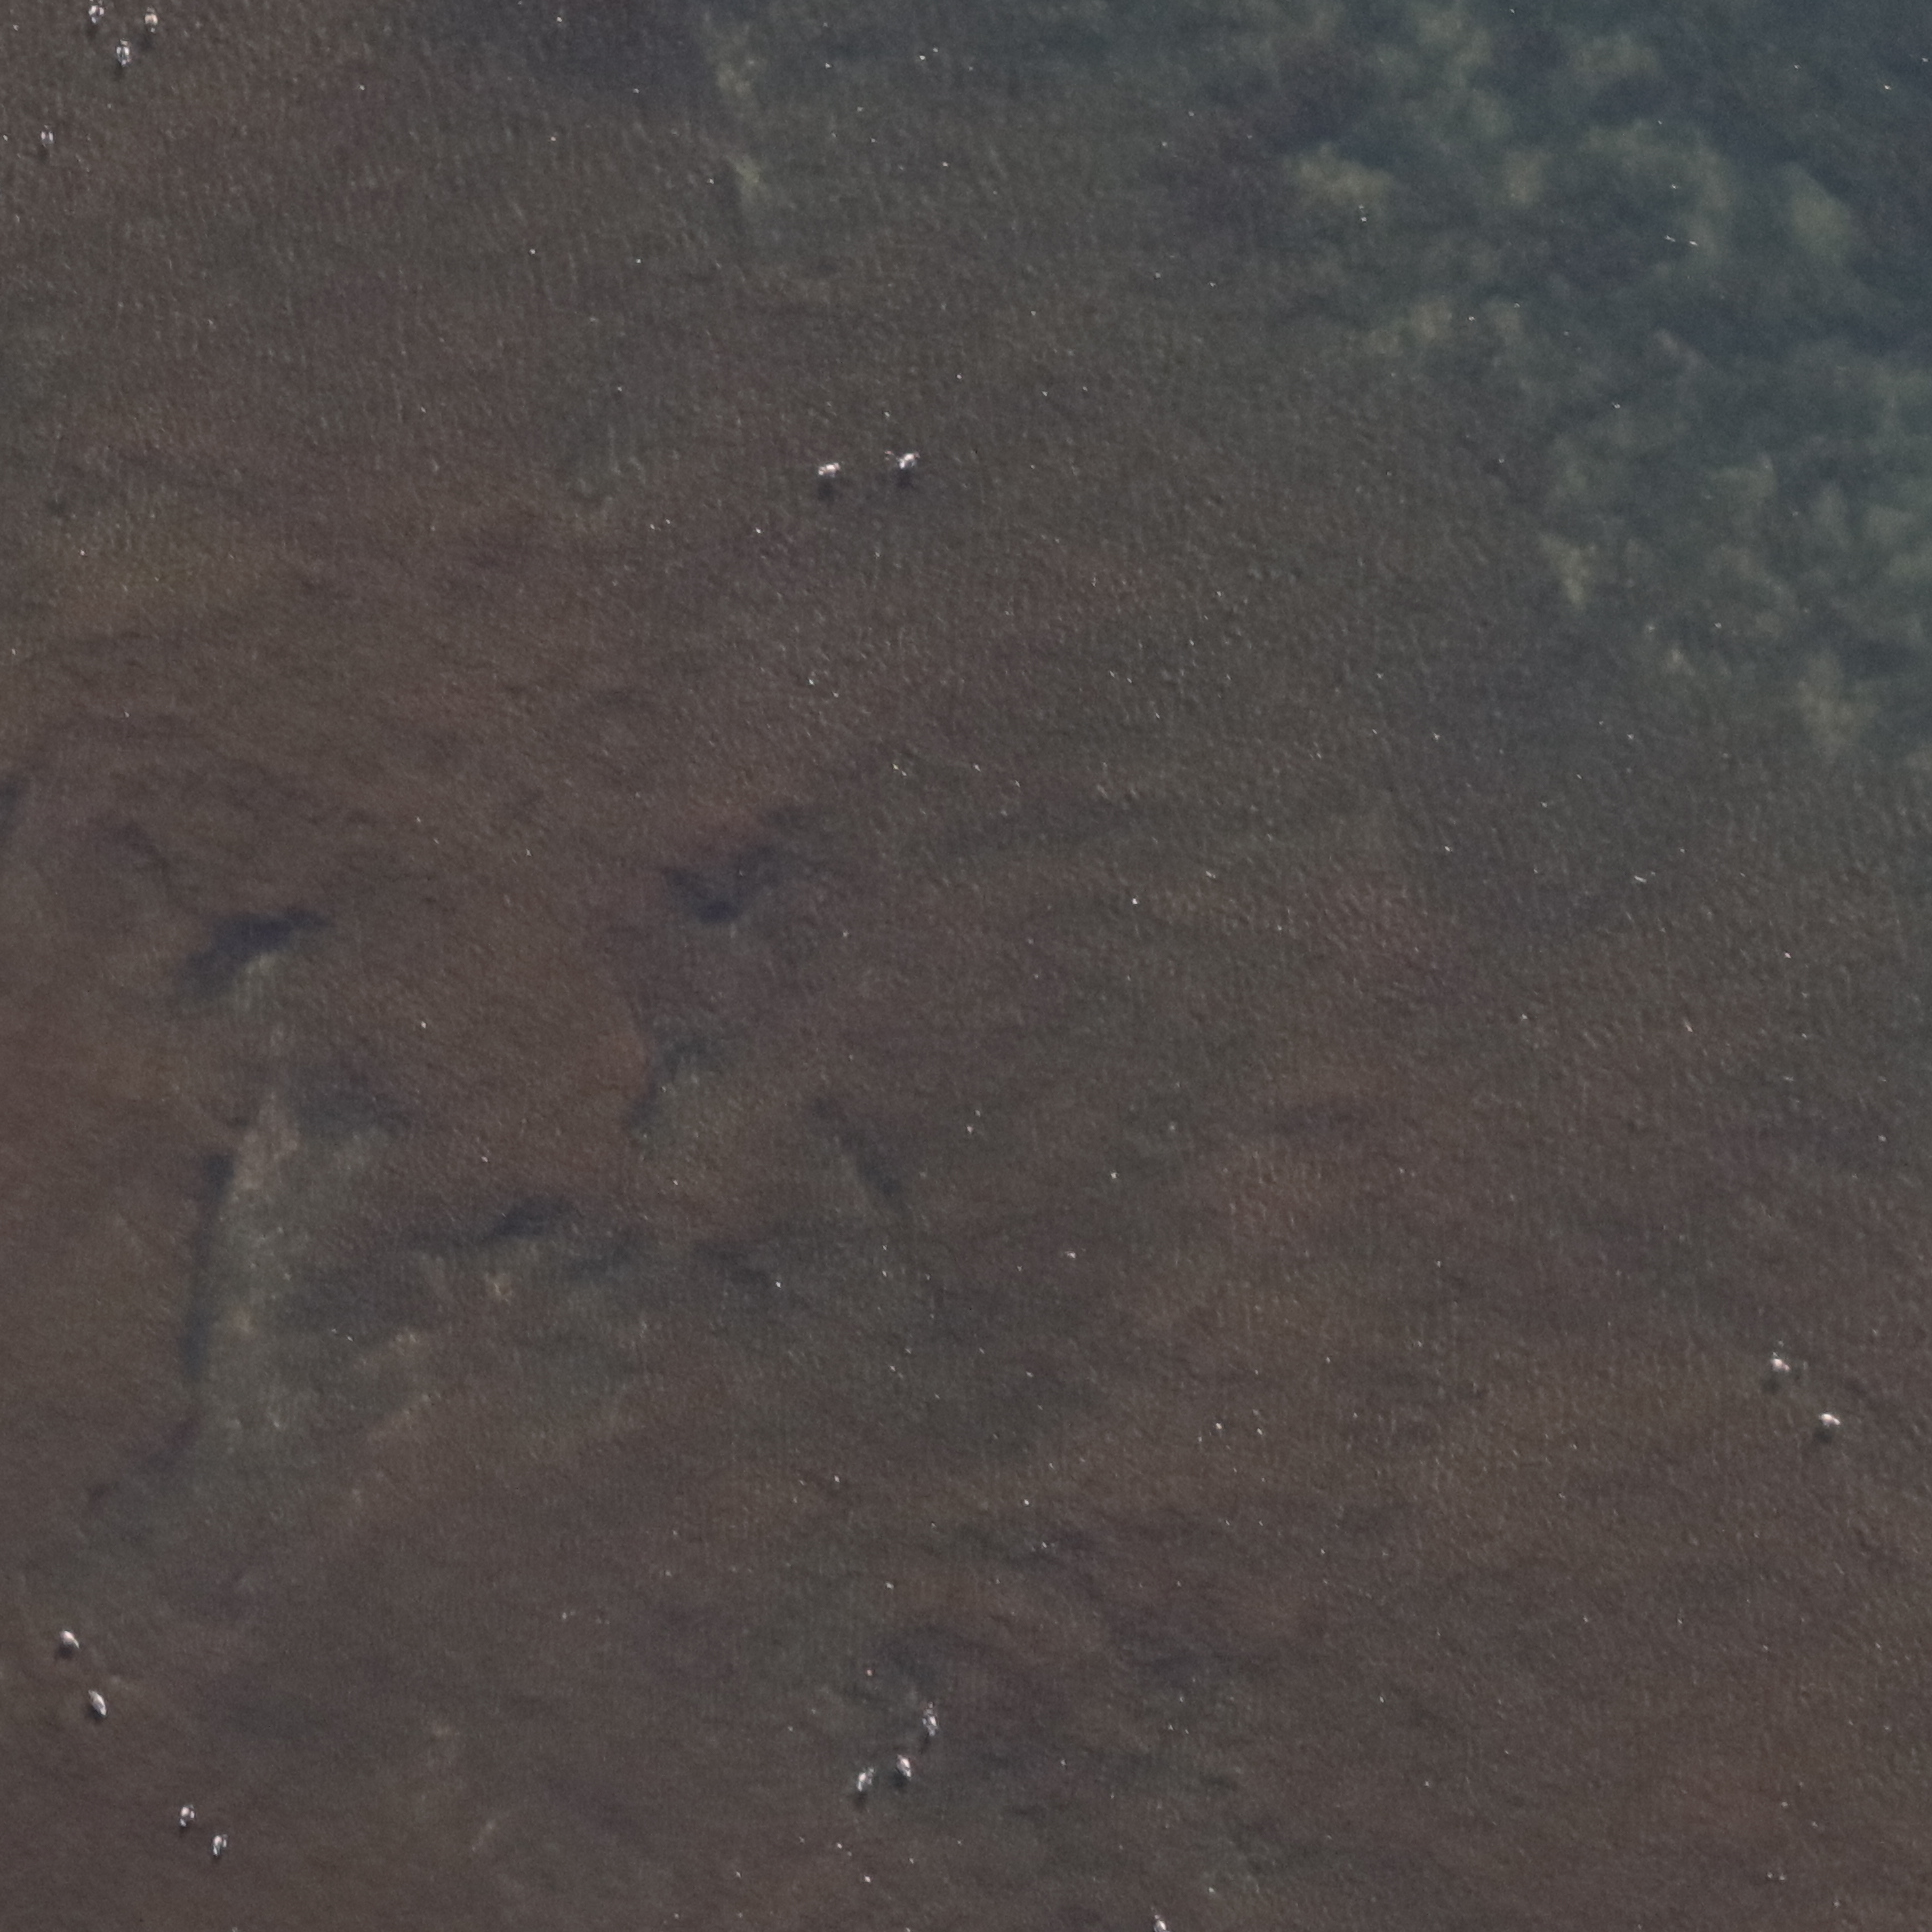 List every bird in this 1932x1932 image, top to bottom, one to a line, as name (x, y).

brant (105, 9)
brant (149, 20)
brant (124, 50)
brant (51, 134)
brant (901, 461)
brant (824, 473)
brant (1775, 1368)
brant (1830, 1425)
brant (71, 1636)
brant (105, 1702)
brant (926, 1731)
brant (893, 1770)
brant (862, 1782)
brant (190, 1822)
brant (220, 1843)
brant (1160, 1930)